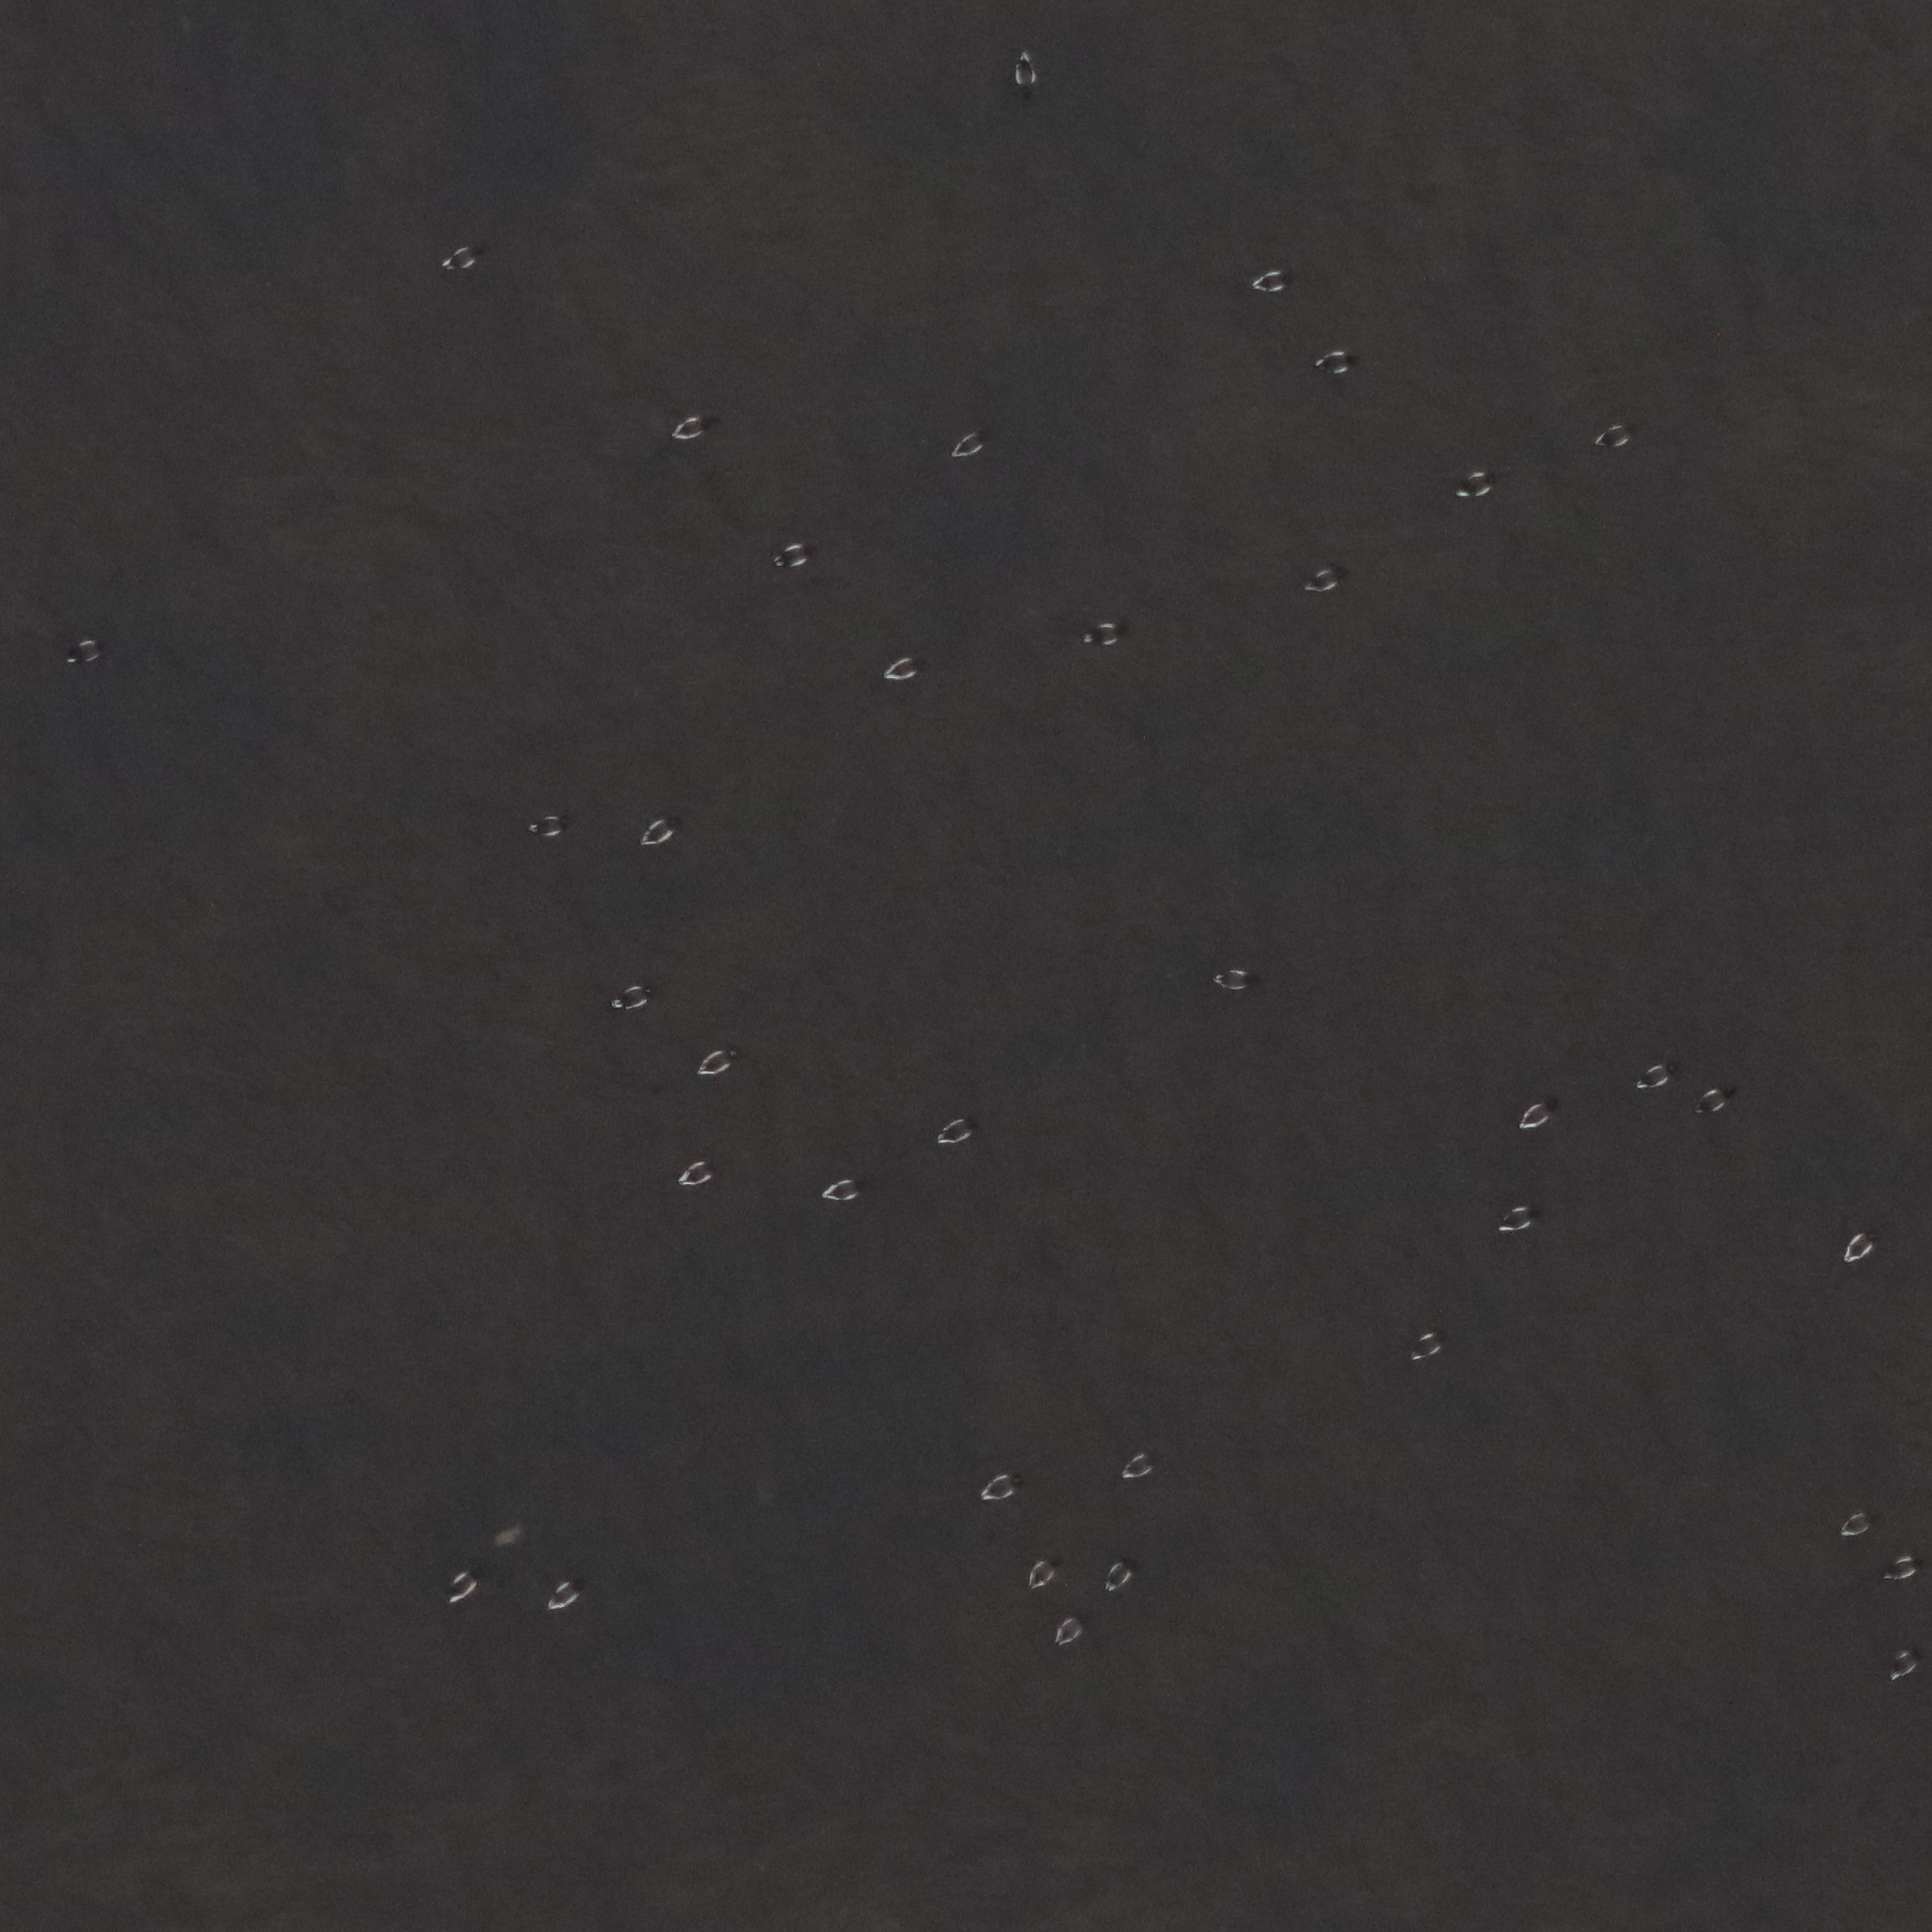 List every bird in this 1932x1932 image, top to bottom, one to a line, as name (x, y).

brant (1023, 75)
brant (464, 260)
brant (1271, 283)
brant (1334, 360)
brant (693, 428)
brant (1615, 437)
brant (969, 444)
brant (1476, 487)
brant (795, 557)
brant (1325, 581)
brant (1104, 636)
brant (87, 651)
brant (904, 669)
brant (550, 825)
brant (659, 833)
brant (1232, 981)
brant (634, 998)
brant (718, 1063)
brant (1654, 1077)
brant (1712, 1101)
brant (1535, 1114)
brant (957, 1131)
brant (698, 1172)
brant (846, 1189)
brant (1517, 1219)
brant (1859, 1245)
brant (1427, 1345)
brant (1138, 1465)
brant (1001, 1488)
brant (1856, 1522)
brant (1901, 1569)
brant (1043, 1572)
brant (1117, 1575)
brant (465, 1586)
brant (564, 1595)
brant (1071, 1629)
brant (1907, 1662)